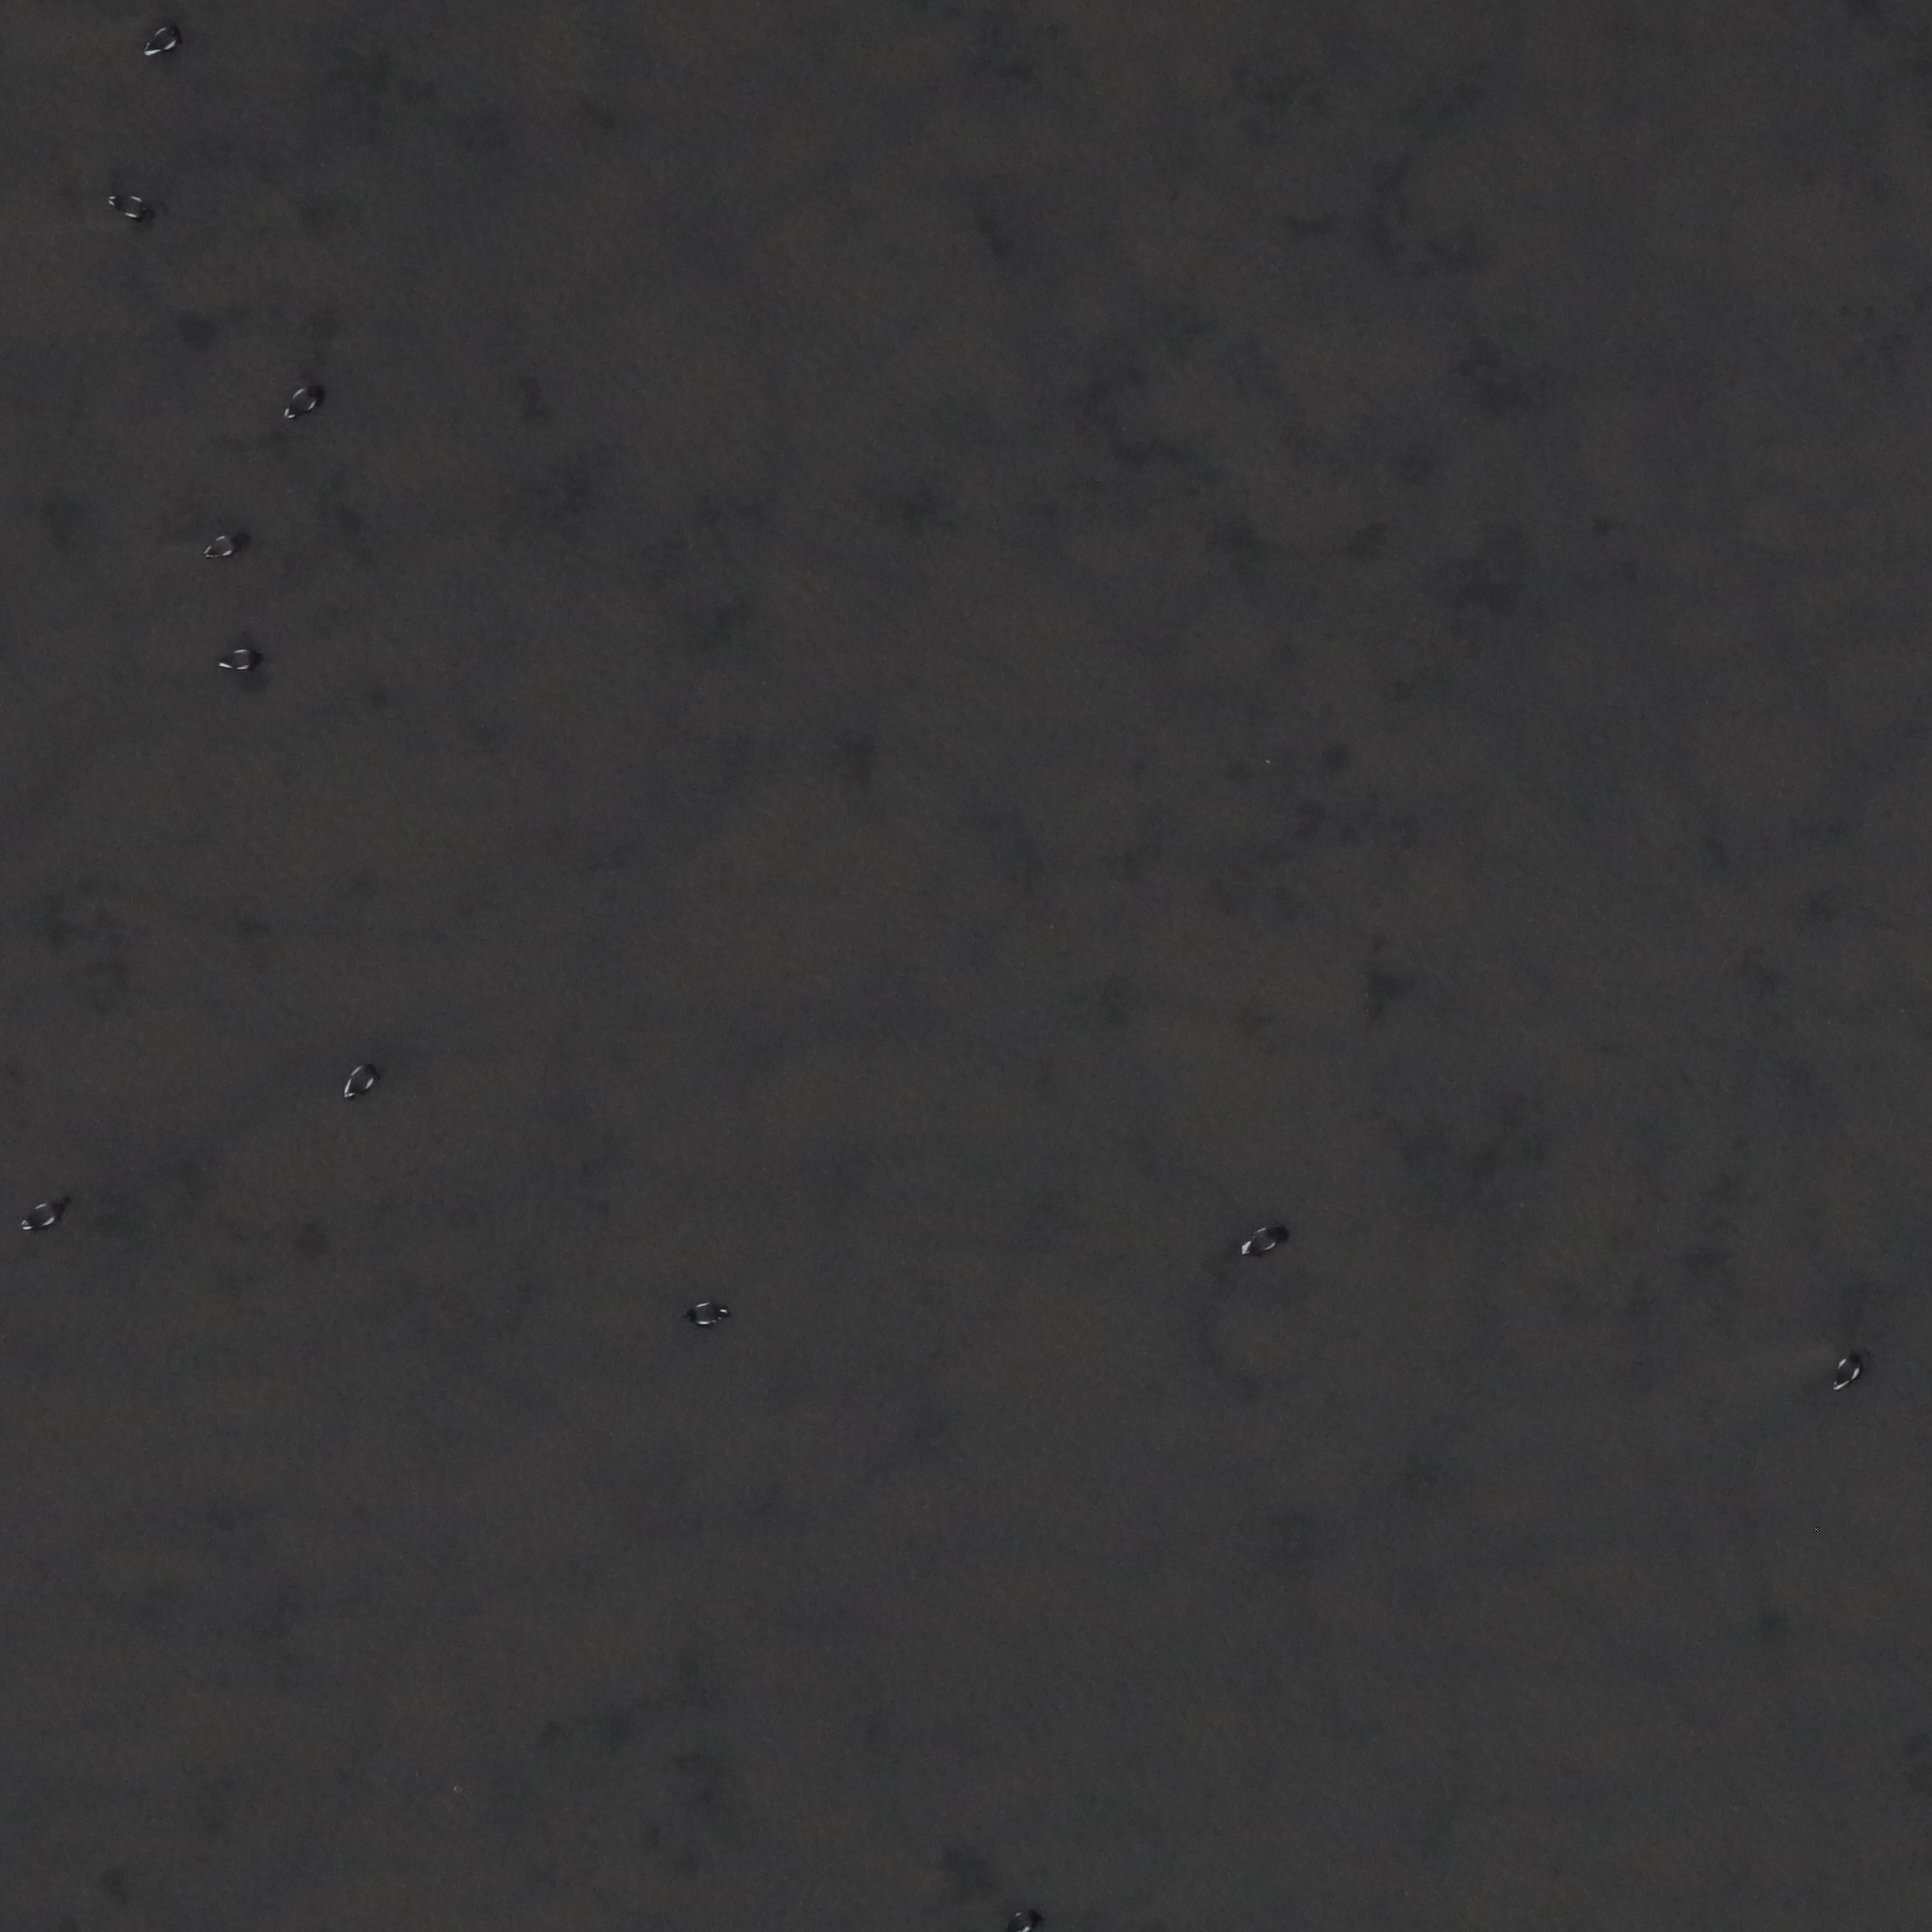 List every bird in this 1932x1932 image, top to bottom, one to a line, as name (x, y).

brant (173, 42)
brant (130, 207)
brant (304, 402)
brant (222, 547)
brant (244, 664)
brant (361, 1082)
brant (35, 1210)
brant (1263, 1242)
brant (693, 1323)
brant (1848, 1374)
brant (1017, 1920)